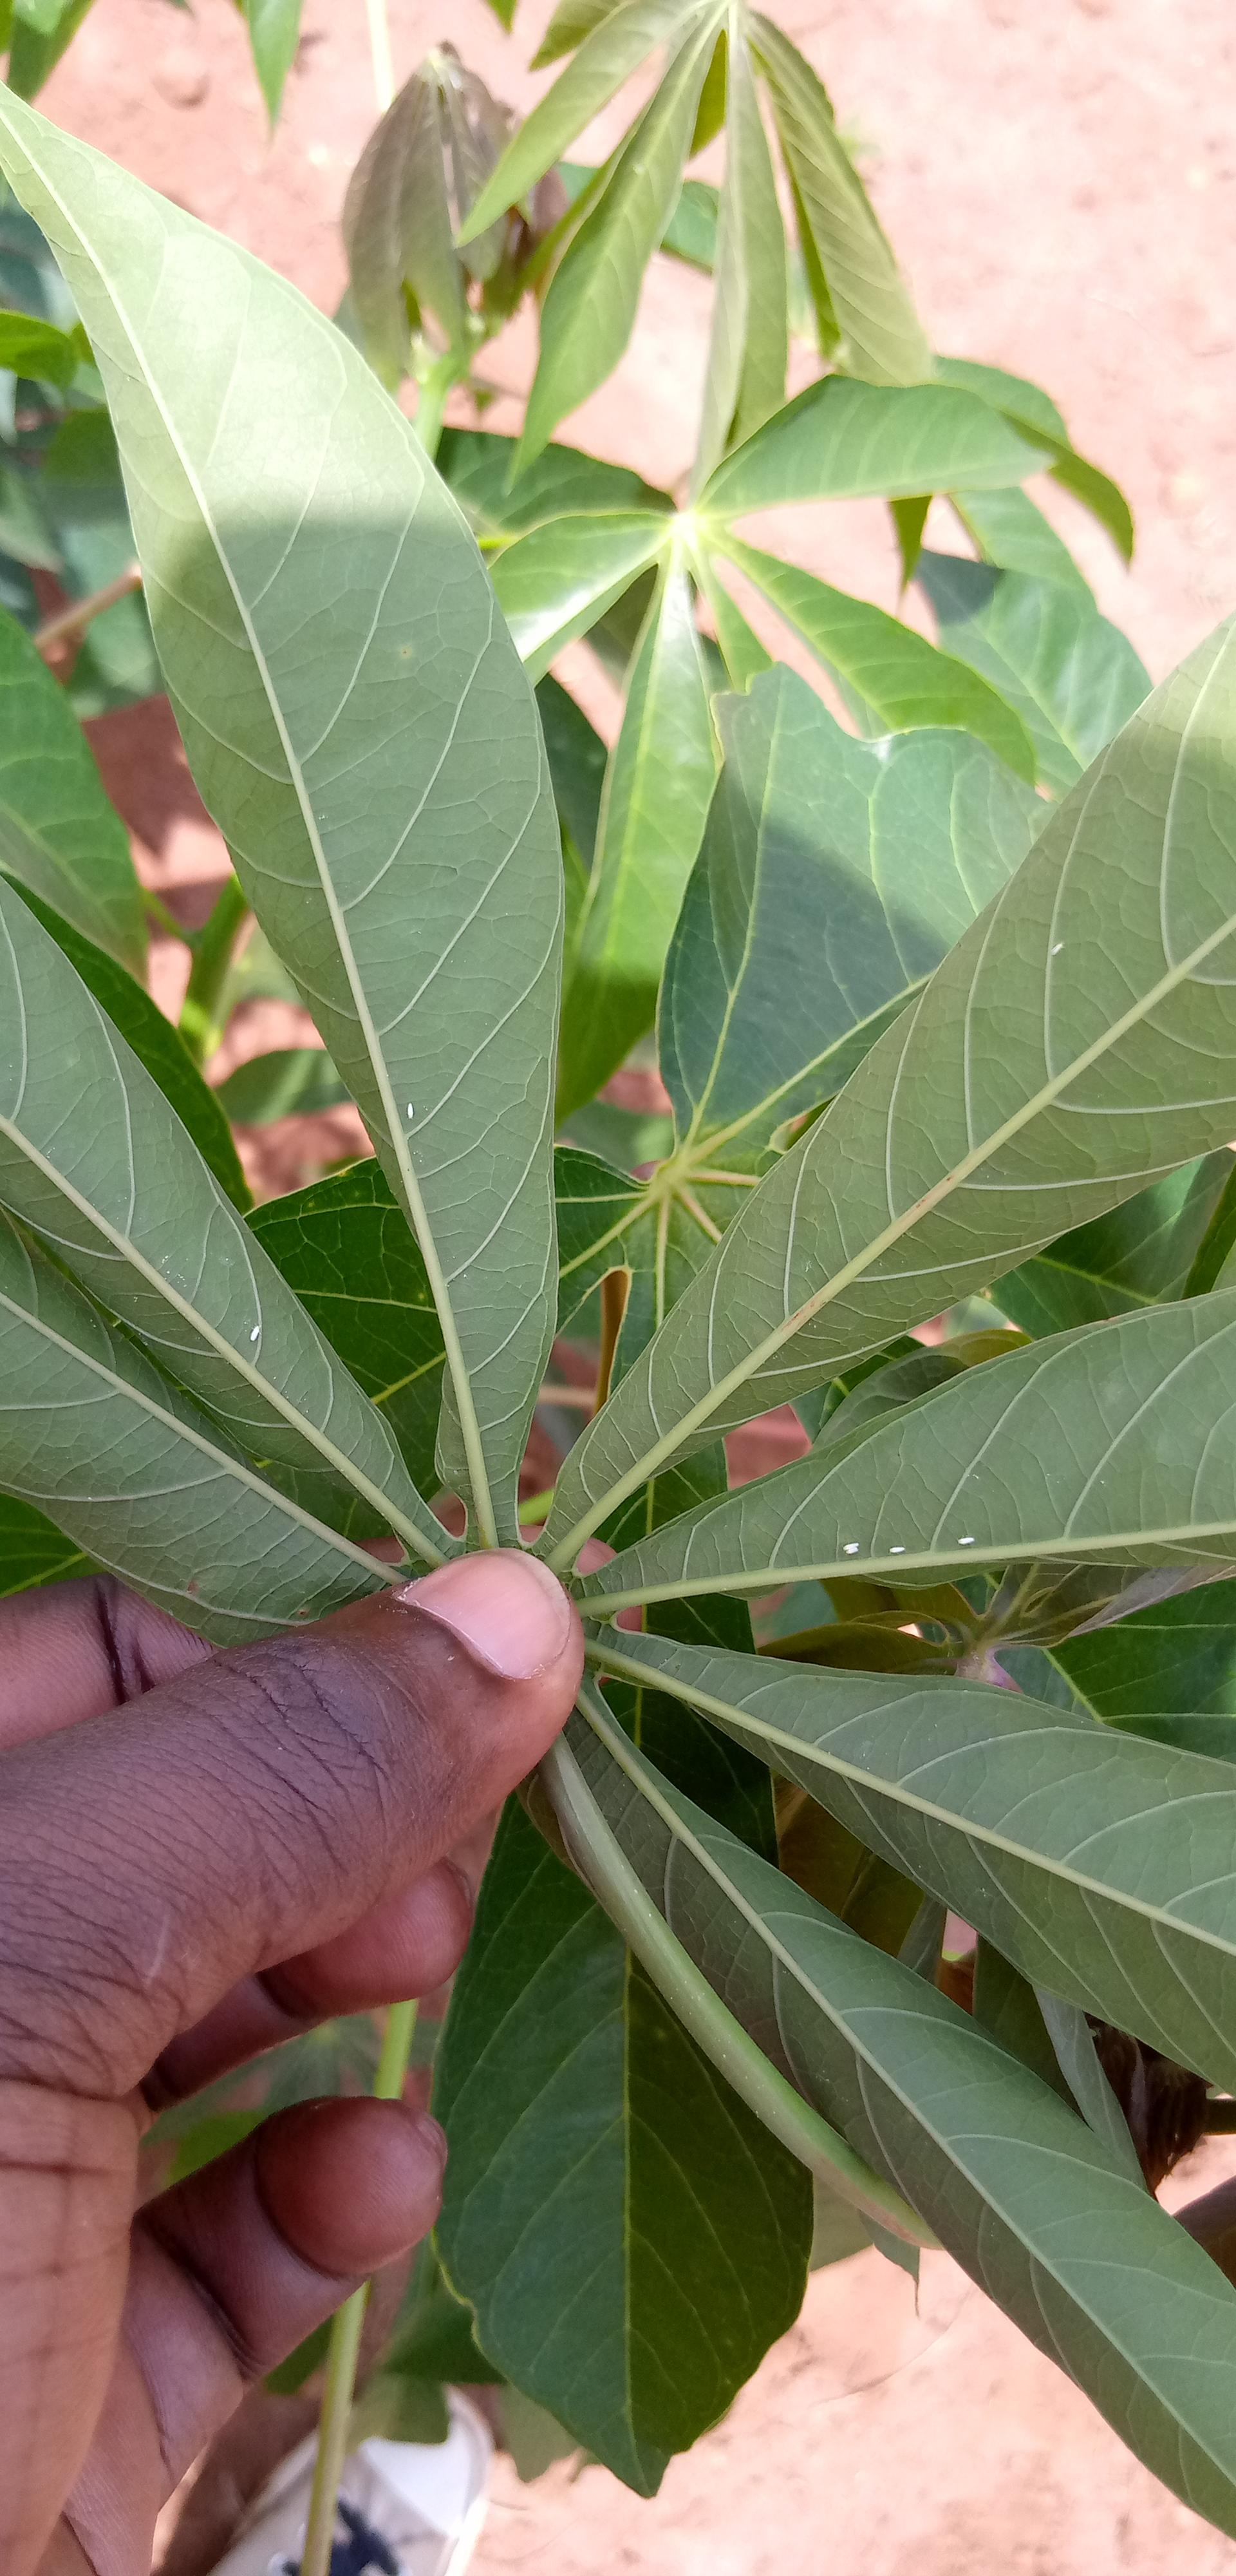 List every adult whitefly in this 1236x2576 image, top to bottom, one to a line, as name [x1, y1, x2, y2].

whitefly [1048, 941, 1063, 955]
whitefly [405, 1101, 417, 1121]
whitefly [248, 1323, 261, 1342]
whitefly [956, 1534, 975, 1546]
whitefly [842, 1542, 857, 1549]
whitefly [886, 1544, 907, 1555]
whitefly [845, 1549, 859, 1555]